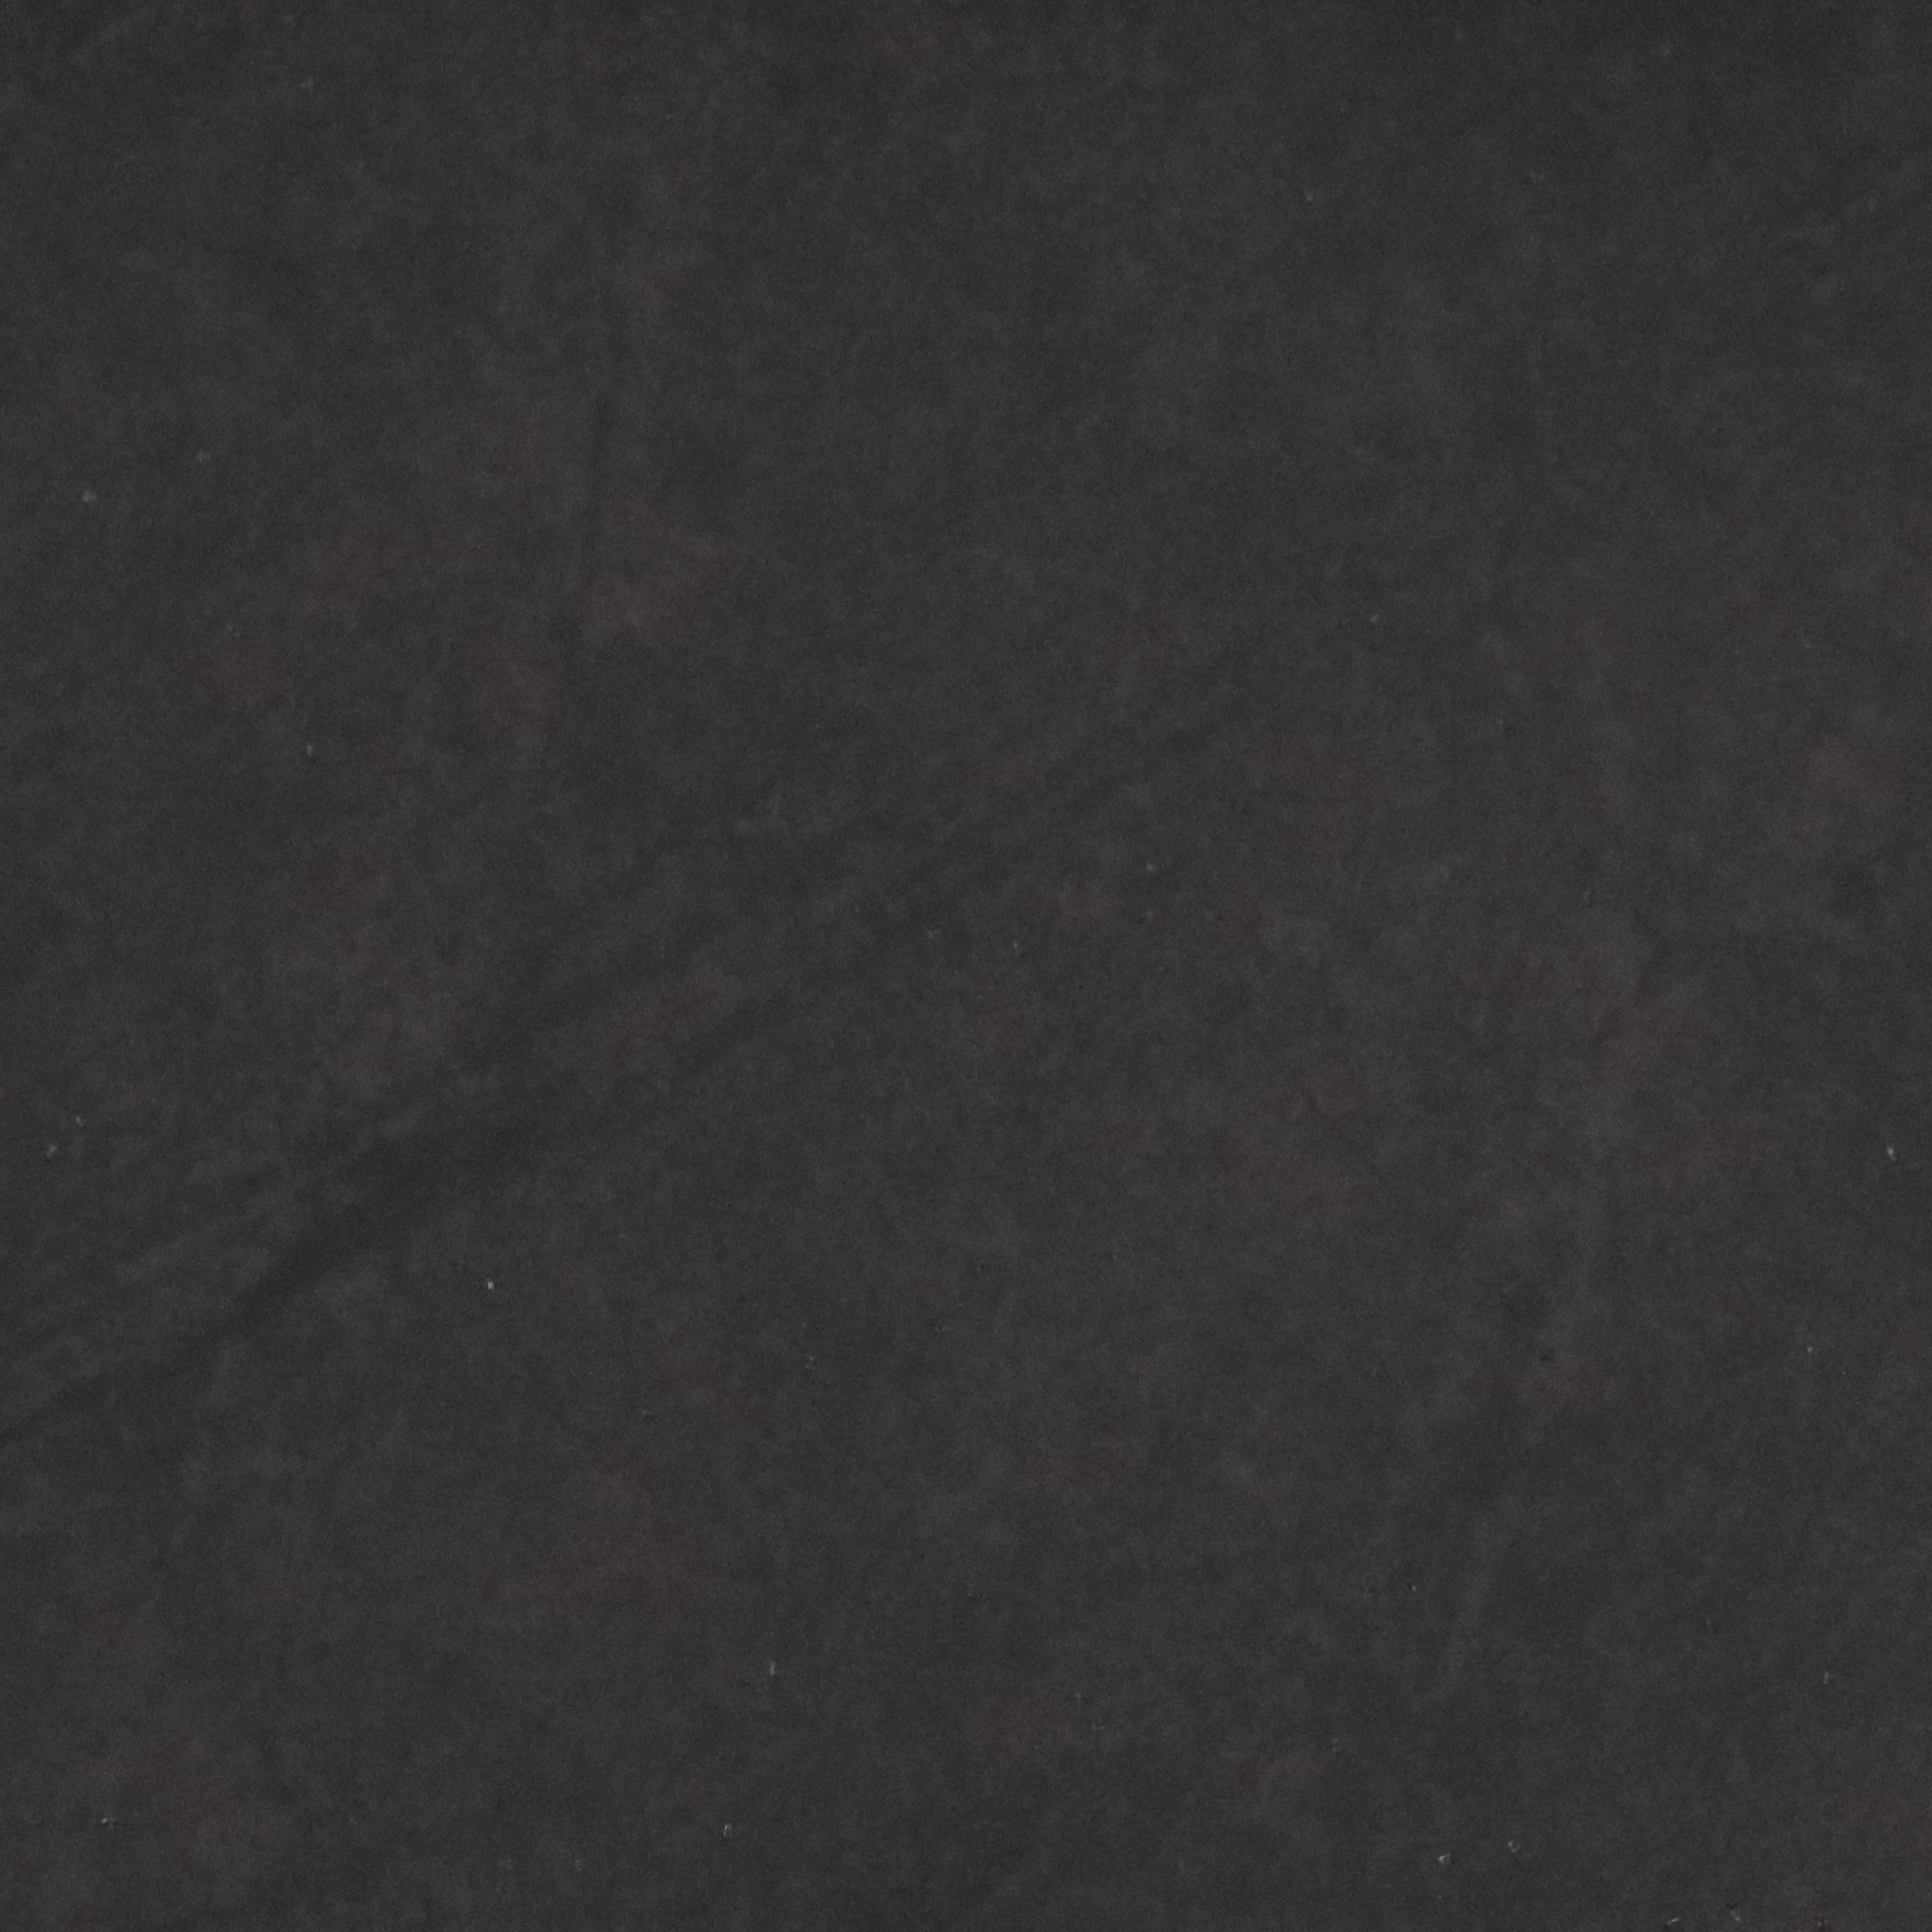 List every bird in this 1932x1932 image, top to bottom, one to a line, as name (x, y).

other bird (1310, 195)
other bird (203, 454)
other bird (90, 491)
other bird (1375, 619)
other bird (231, 630)
other bird (309, 756)
other bird (1145, 869)
other bird (1584, 901)
other bird (1144, 920)
other bird (1018, 948)
other bird (84, 1124)
other bird (1887, 1155)
other bird (55, 1162)
other bird (491, 1282)
other bird (808, 1361)
other bird (641, 1419)
other bird (1709, 1627)
other bird (771, 1670)
other bird (1827, 1675)
other bird (1071, 1693)
other bird (1097, 1725)
other bird (1333, 1741)
brant (110, 1825)
brant (727, 1830)
brant (1517, 1846)
brant (1444, 1861)
other bird (510, 1864)
other bird (580, 1867)
other bird (1736, 1914)
other bird (1821, 1920)
other bird (1673, 1924)